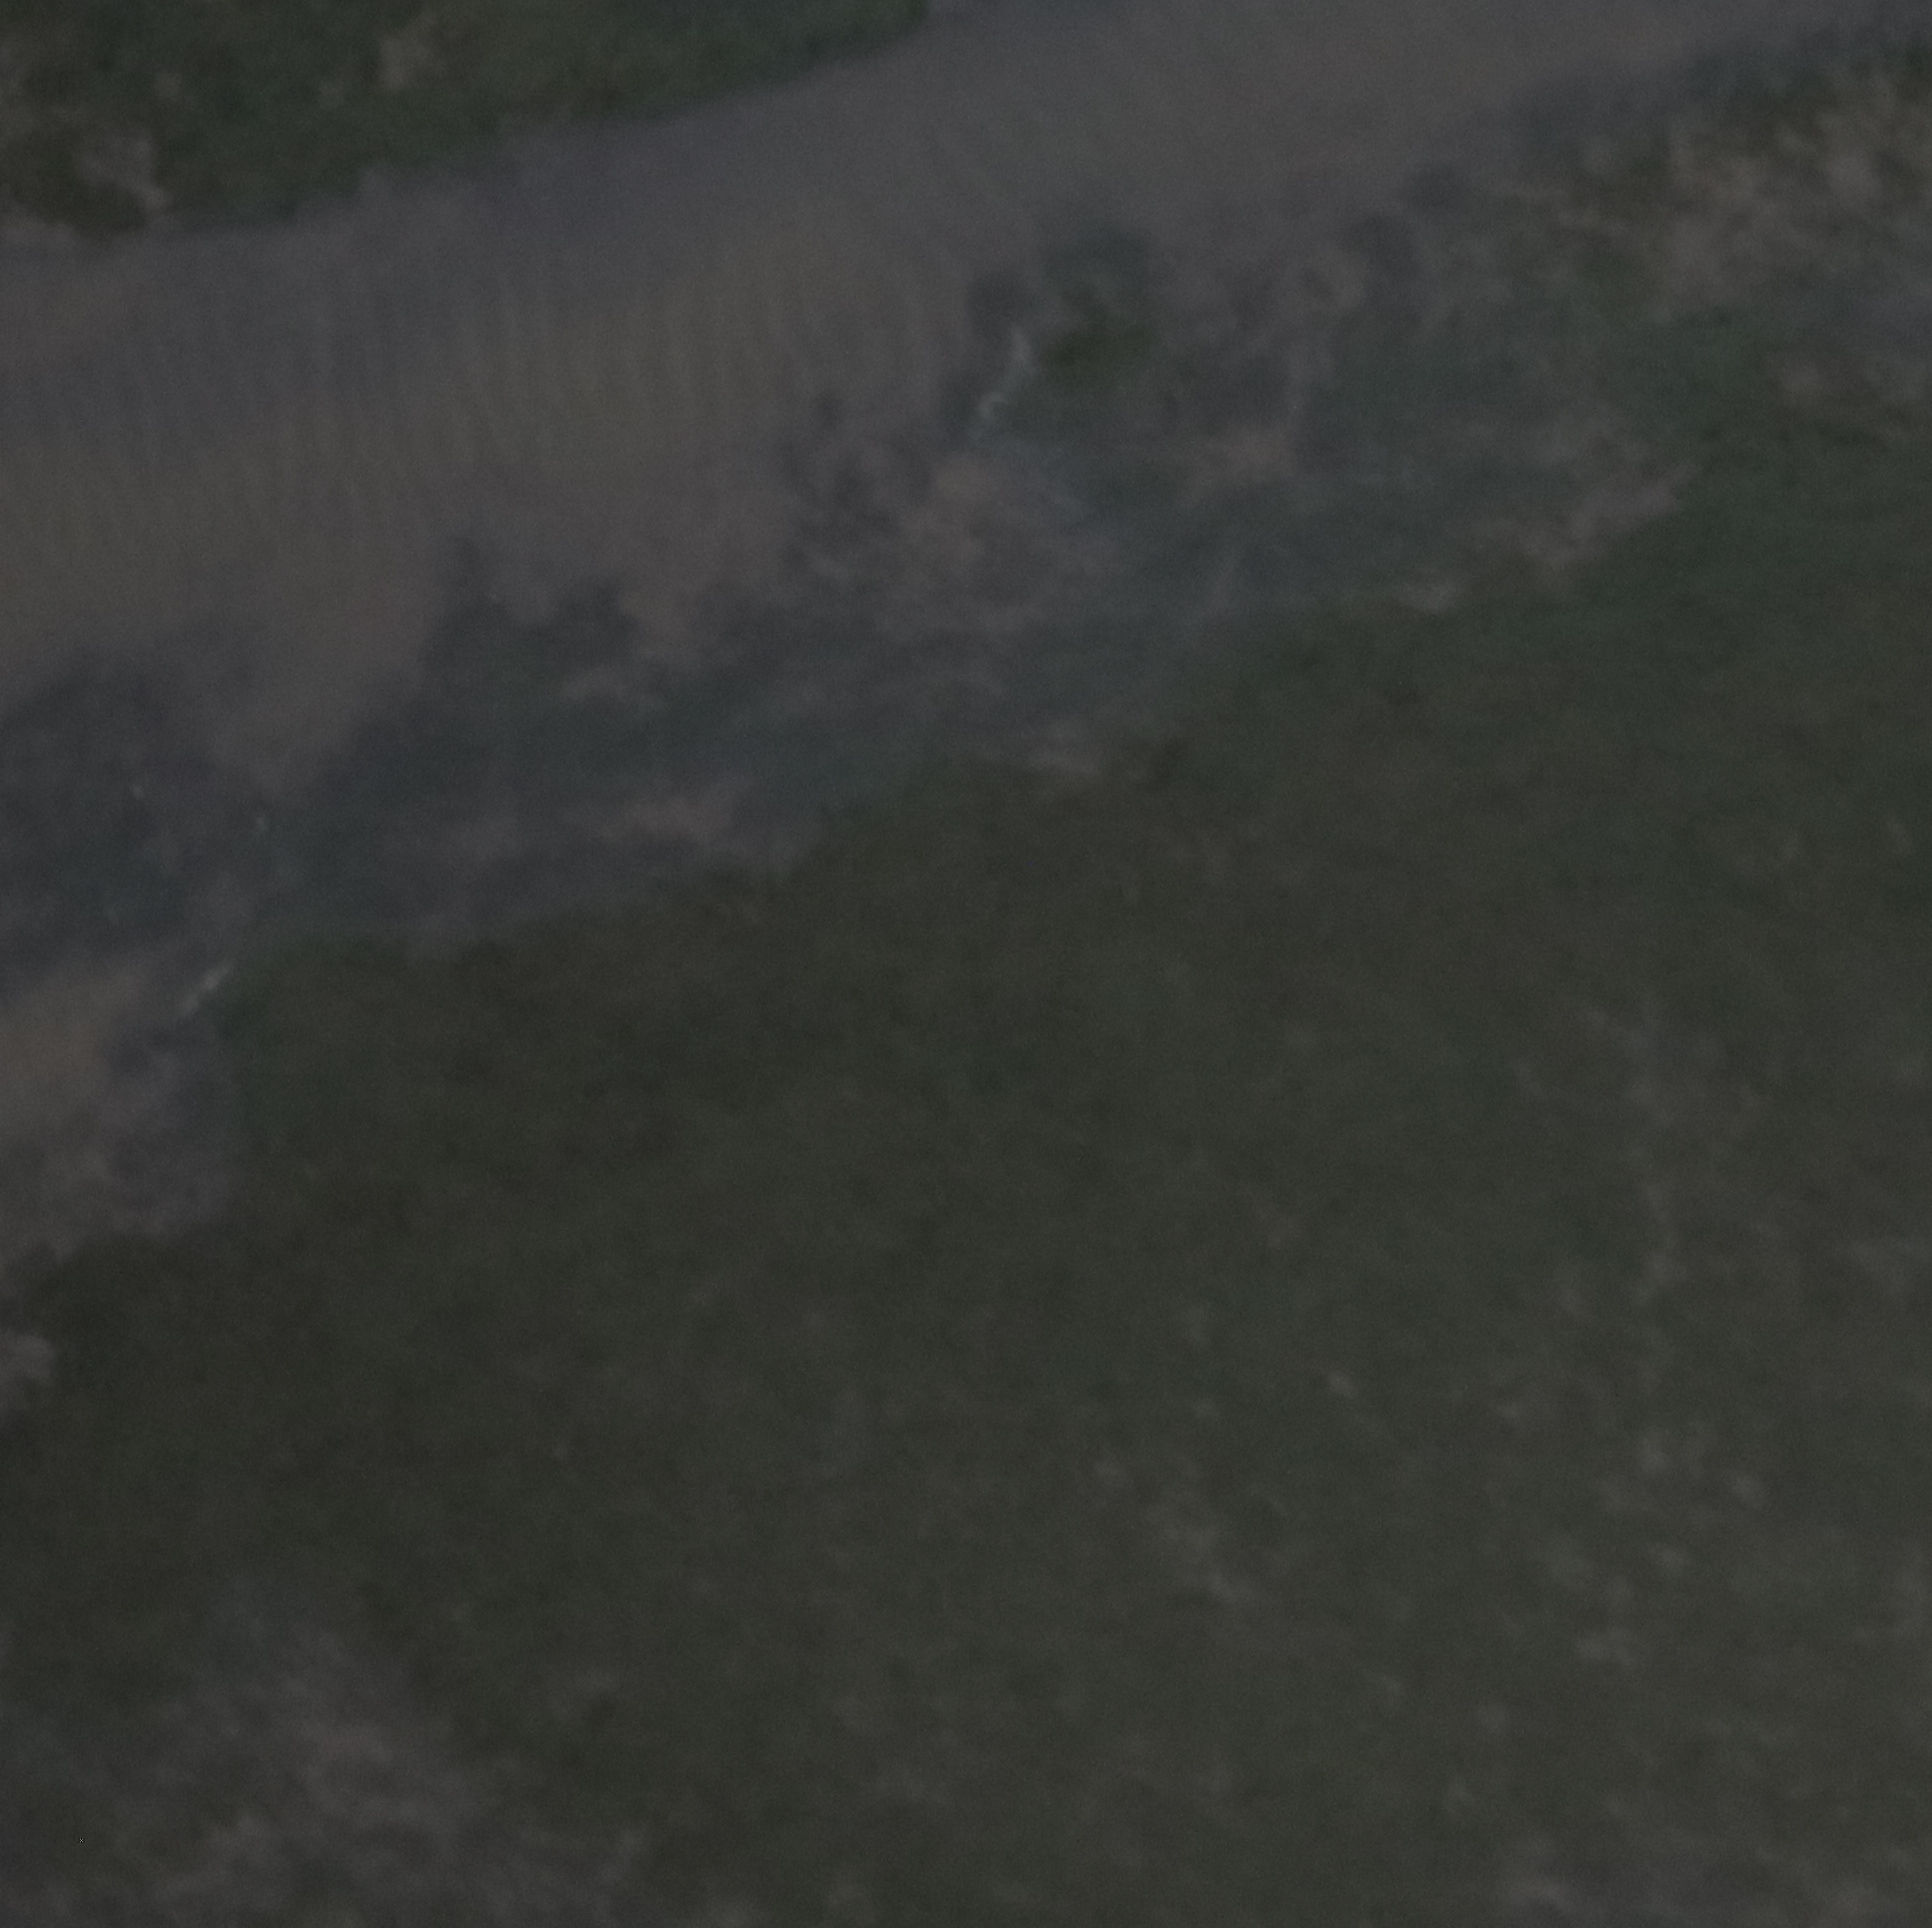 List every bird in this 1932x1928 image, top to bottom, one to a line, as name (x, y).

None